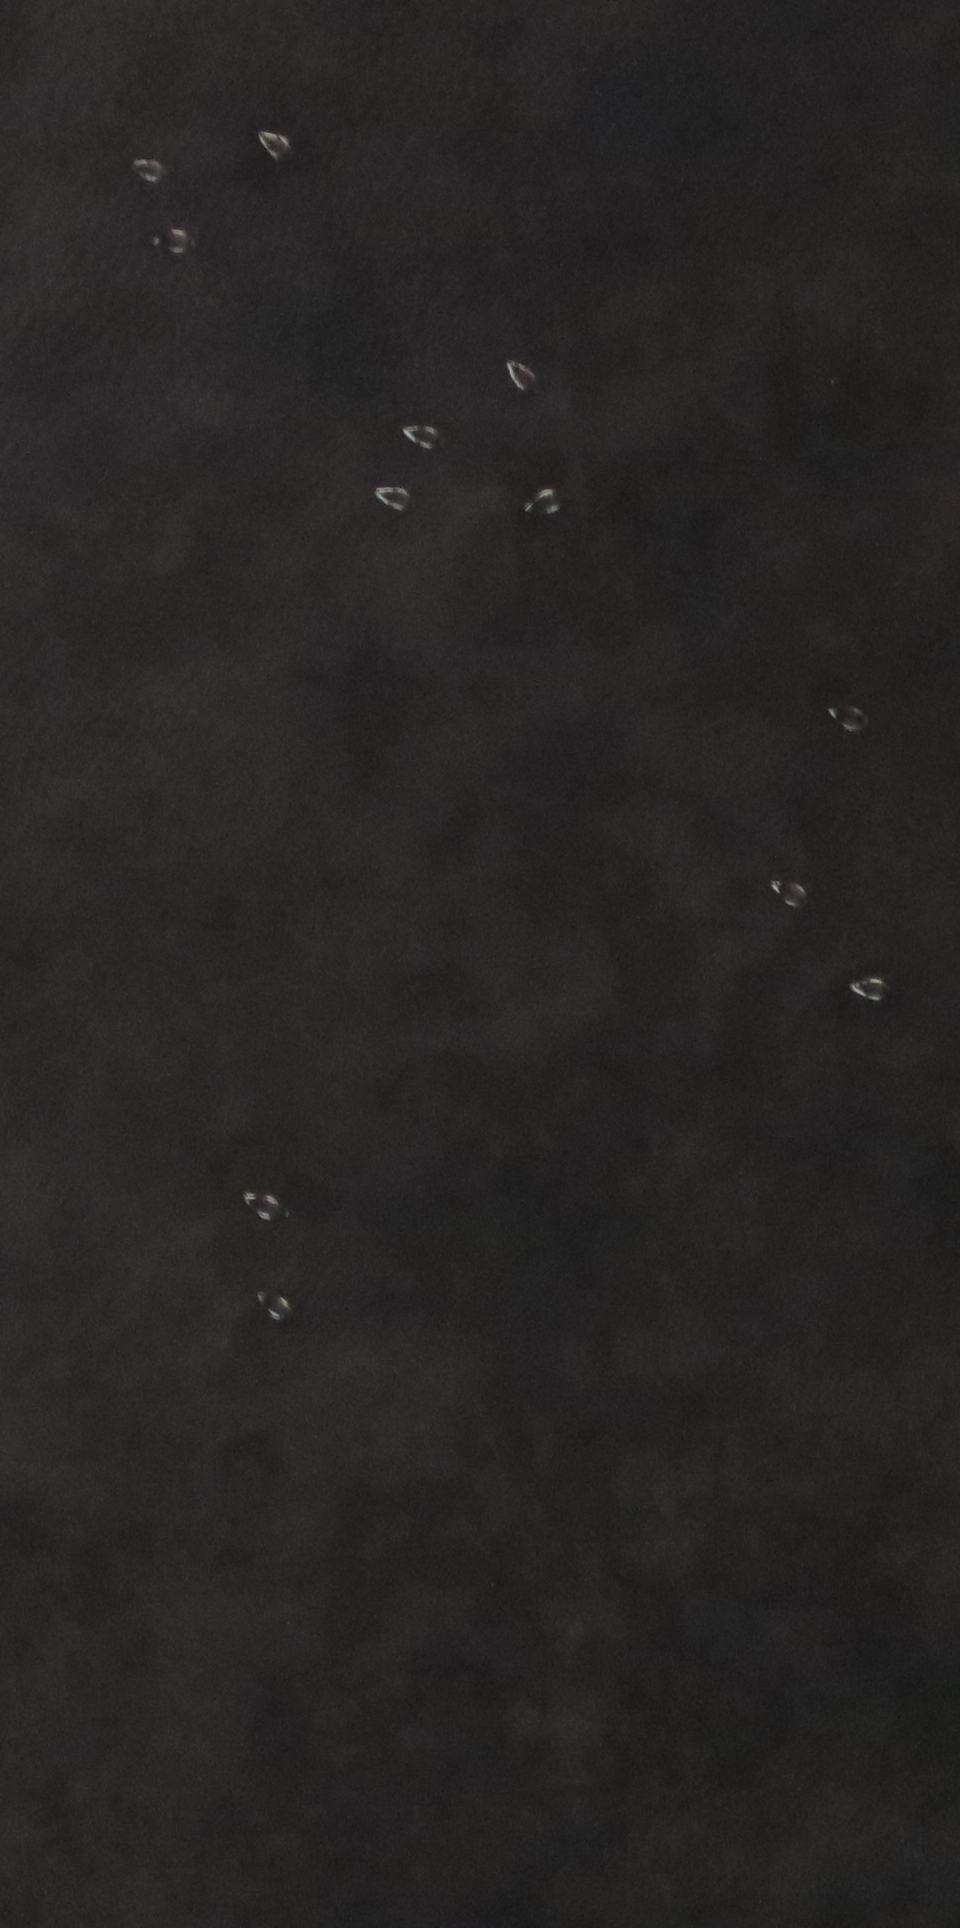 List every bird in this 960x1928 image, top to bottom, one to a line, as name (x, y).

brant (275, 146)
brant (149, 169)
brant (176, 242)
brant (521, 376)
brant (423, 436)
brant (395, 496)
brant (544, 502)
brant (848, 717)
brant (790, 892)
brant (870, 989)
brant (266, 1206)
brant (275, 1305)